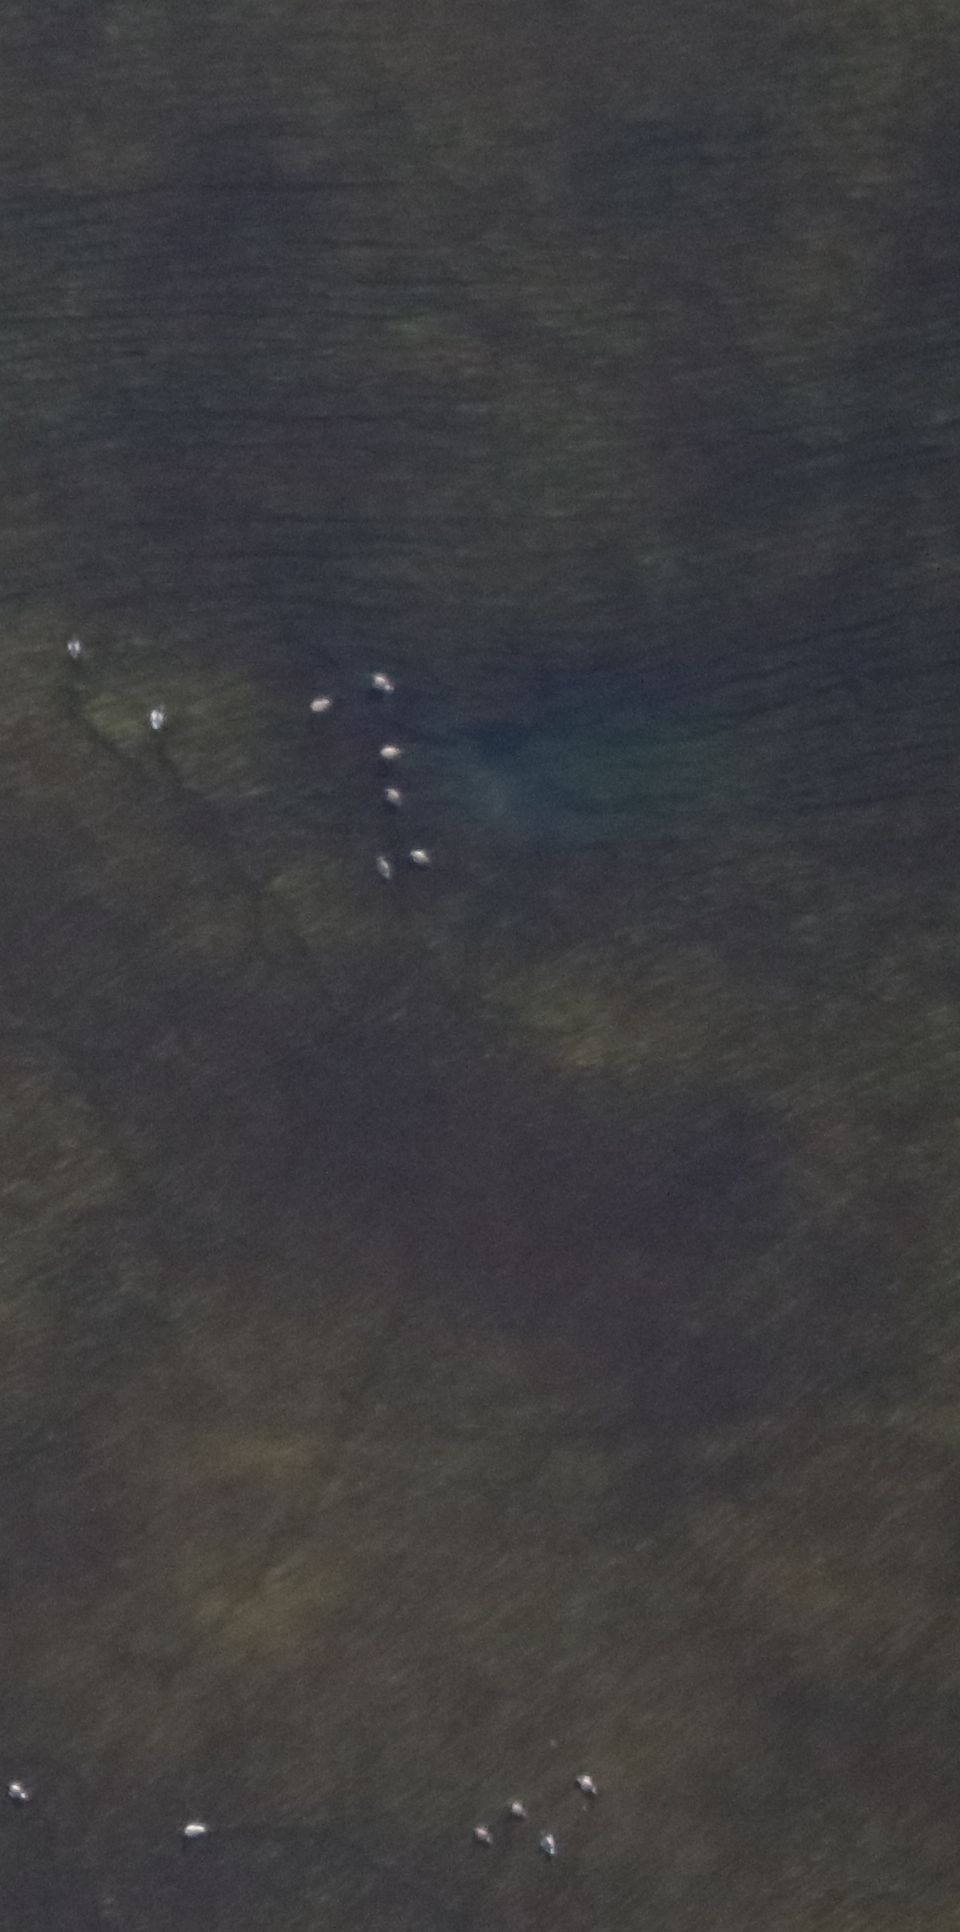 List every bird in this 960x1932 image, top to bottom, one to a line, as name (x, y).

brant (89, 642)
brant (381, 681)
brant (317, 700)
brant (158, 712)
brant (390, 747)
brant (403, 796)
brant (425, 857)
brant (387, 863)
brant (587, 1779)
brant (15, 1800)
brant (522, 1812)
brant (189, 1832)
brant (487, 1836)
brant (551, 1855)